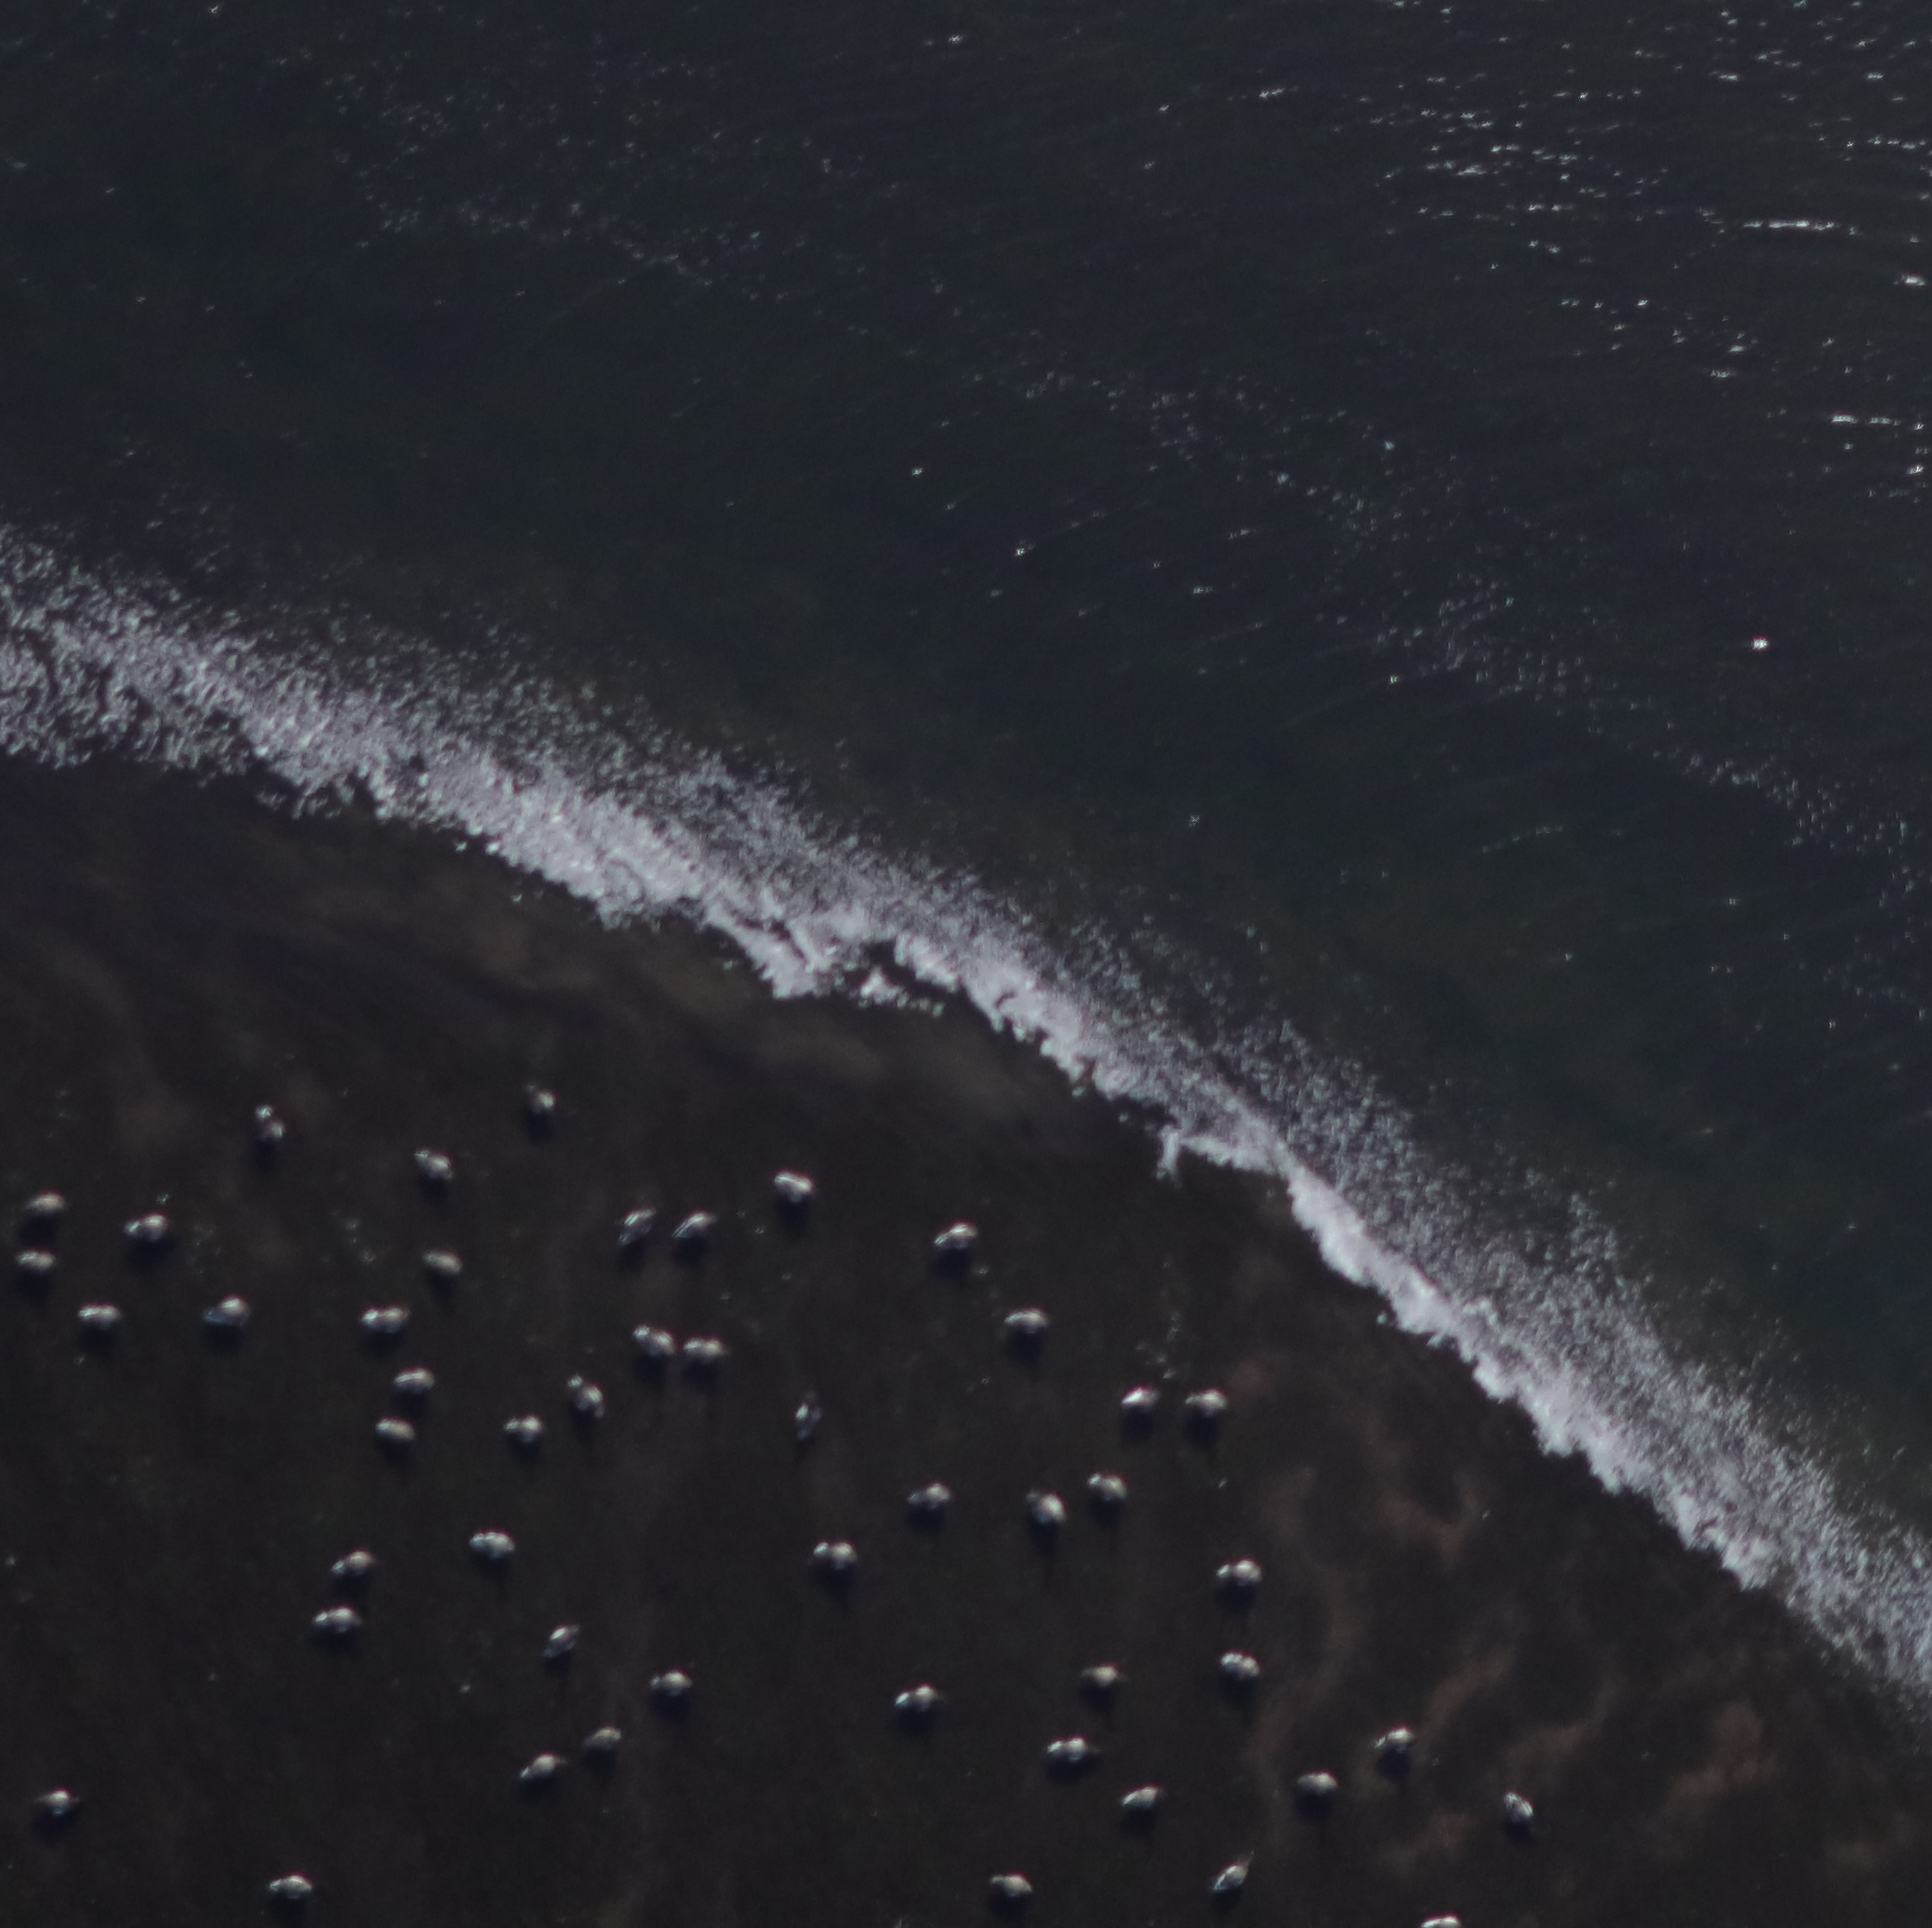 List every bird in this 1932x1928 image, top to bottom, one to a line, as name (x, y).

brant (542, 1098)
brant (274, 1123)
brant (429, 1165)
brant (791, 1183)
brant (42, 1199)
brant (637, 1216)
brant (699, 1230)
brant (149, 1234)
brant (952, 1235)
brant (40, 1263)
brant (441, 1263)
brant (230, 1304)
brant (106, 1310)
brant (386, 1318)
brant (1029, 1319)
brant (652, 1336)
brant (709, 1349)
brant (422, 1382)
brant (1136, 1397)
brant (594, 1402)
brant (1217, 1402)
brant (808, 1411)
brant (398, 1425)
brant (527, 1432)
brant (1111, 1479)
brant (927, 1501)
brant (1039, 1508)
brant (488, 1539)
brant (839, 1558)
brant (351, 1561)
brant (1242, 1570)
brant (334, 1617)
brant (563, 1643)
brant (1239, 1661)
brant (1098, 1677)
brant (671, 1686)
brant (926, 1695)
brant (1069, 1739)
brant (1402, 1740)
brant (607, 1746)
brant (541, 1760)
brant (1314, 1783)
brant (64, 1794)
brant (1147, 1798)
brant (1525, 1811)
brant (1231, 1883)
brant (1016, 1884)
brant (292, 1889)